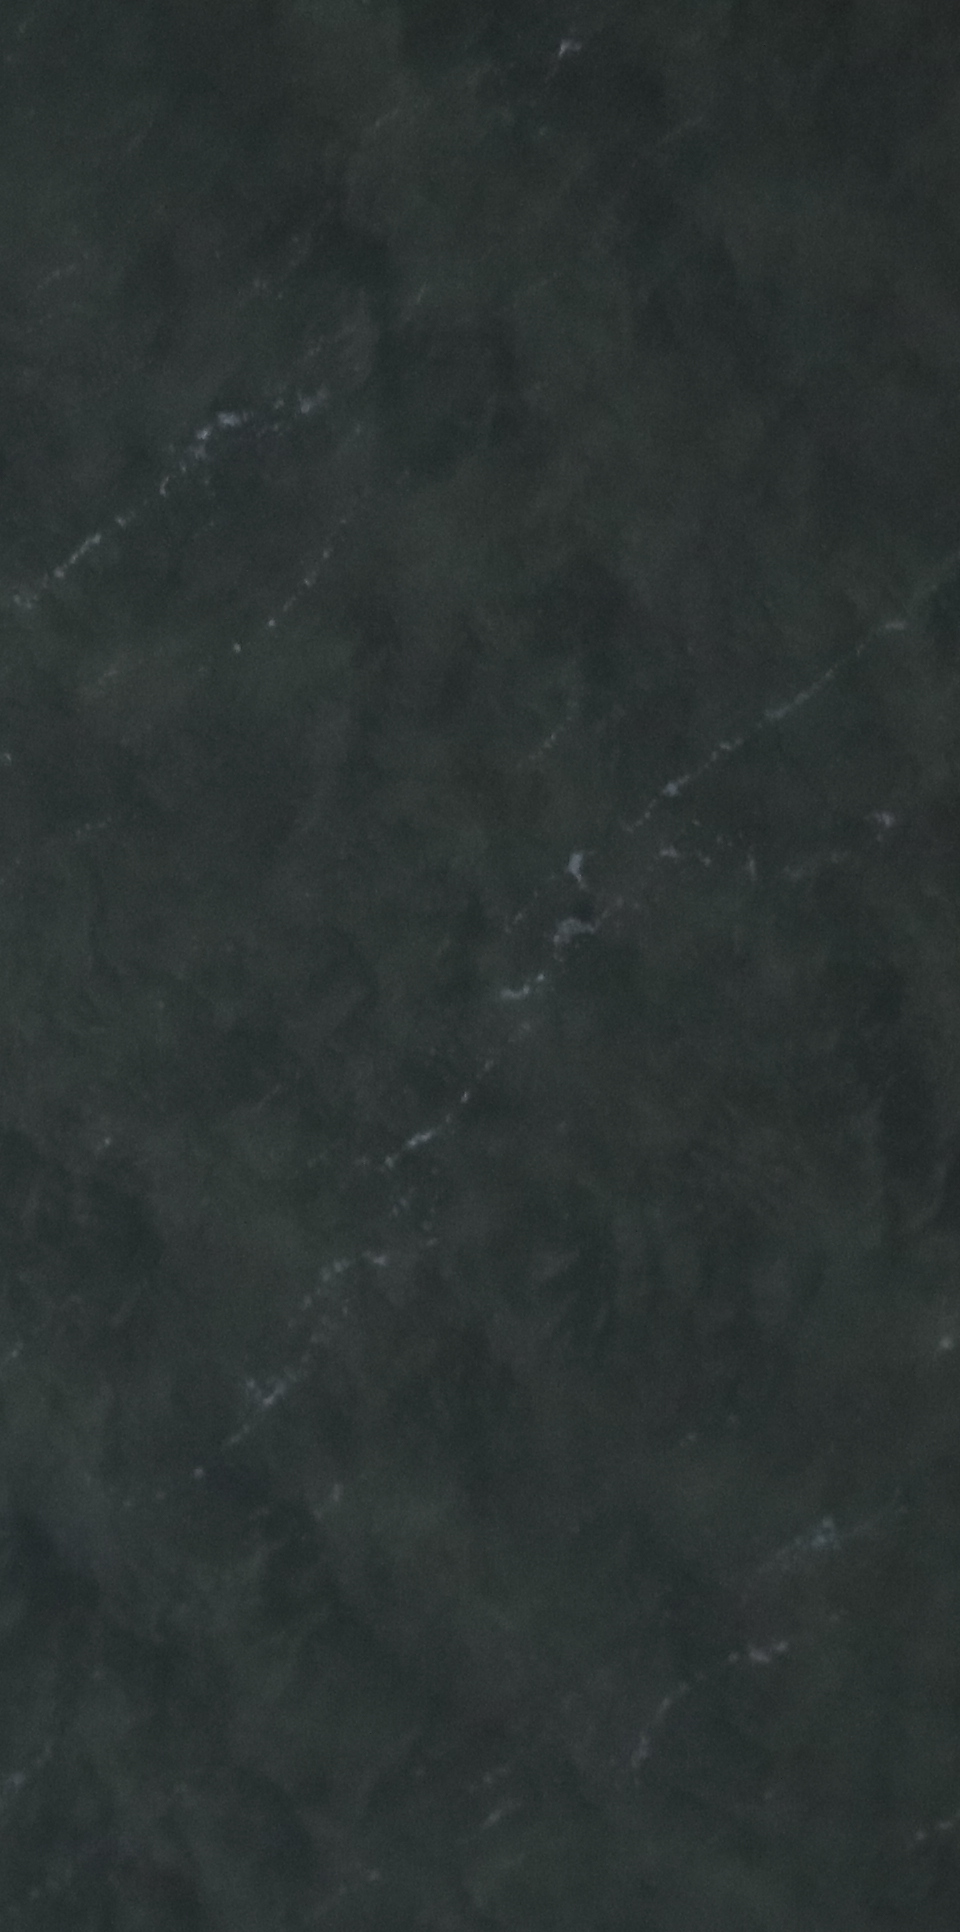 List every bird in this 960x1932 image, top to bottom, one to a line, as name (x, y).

None